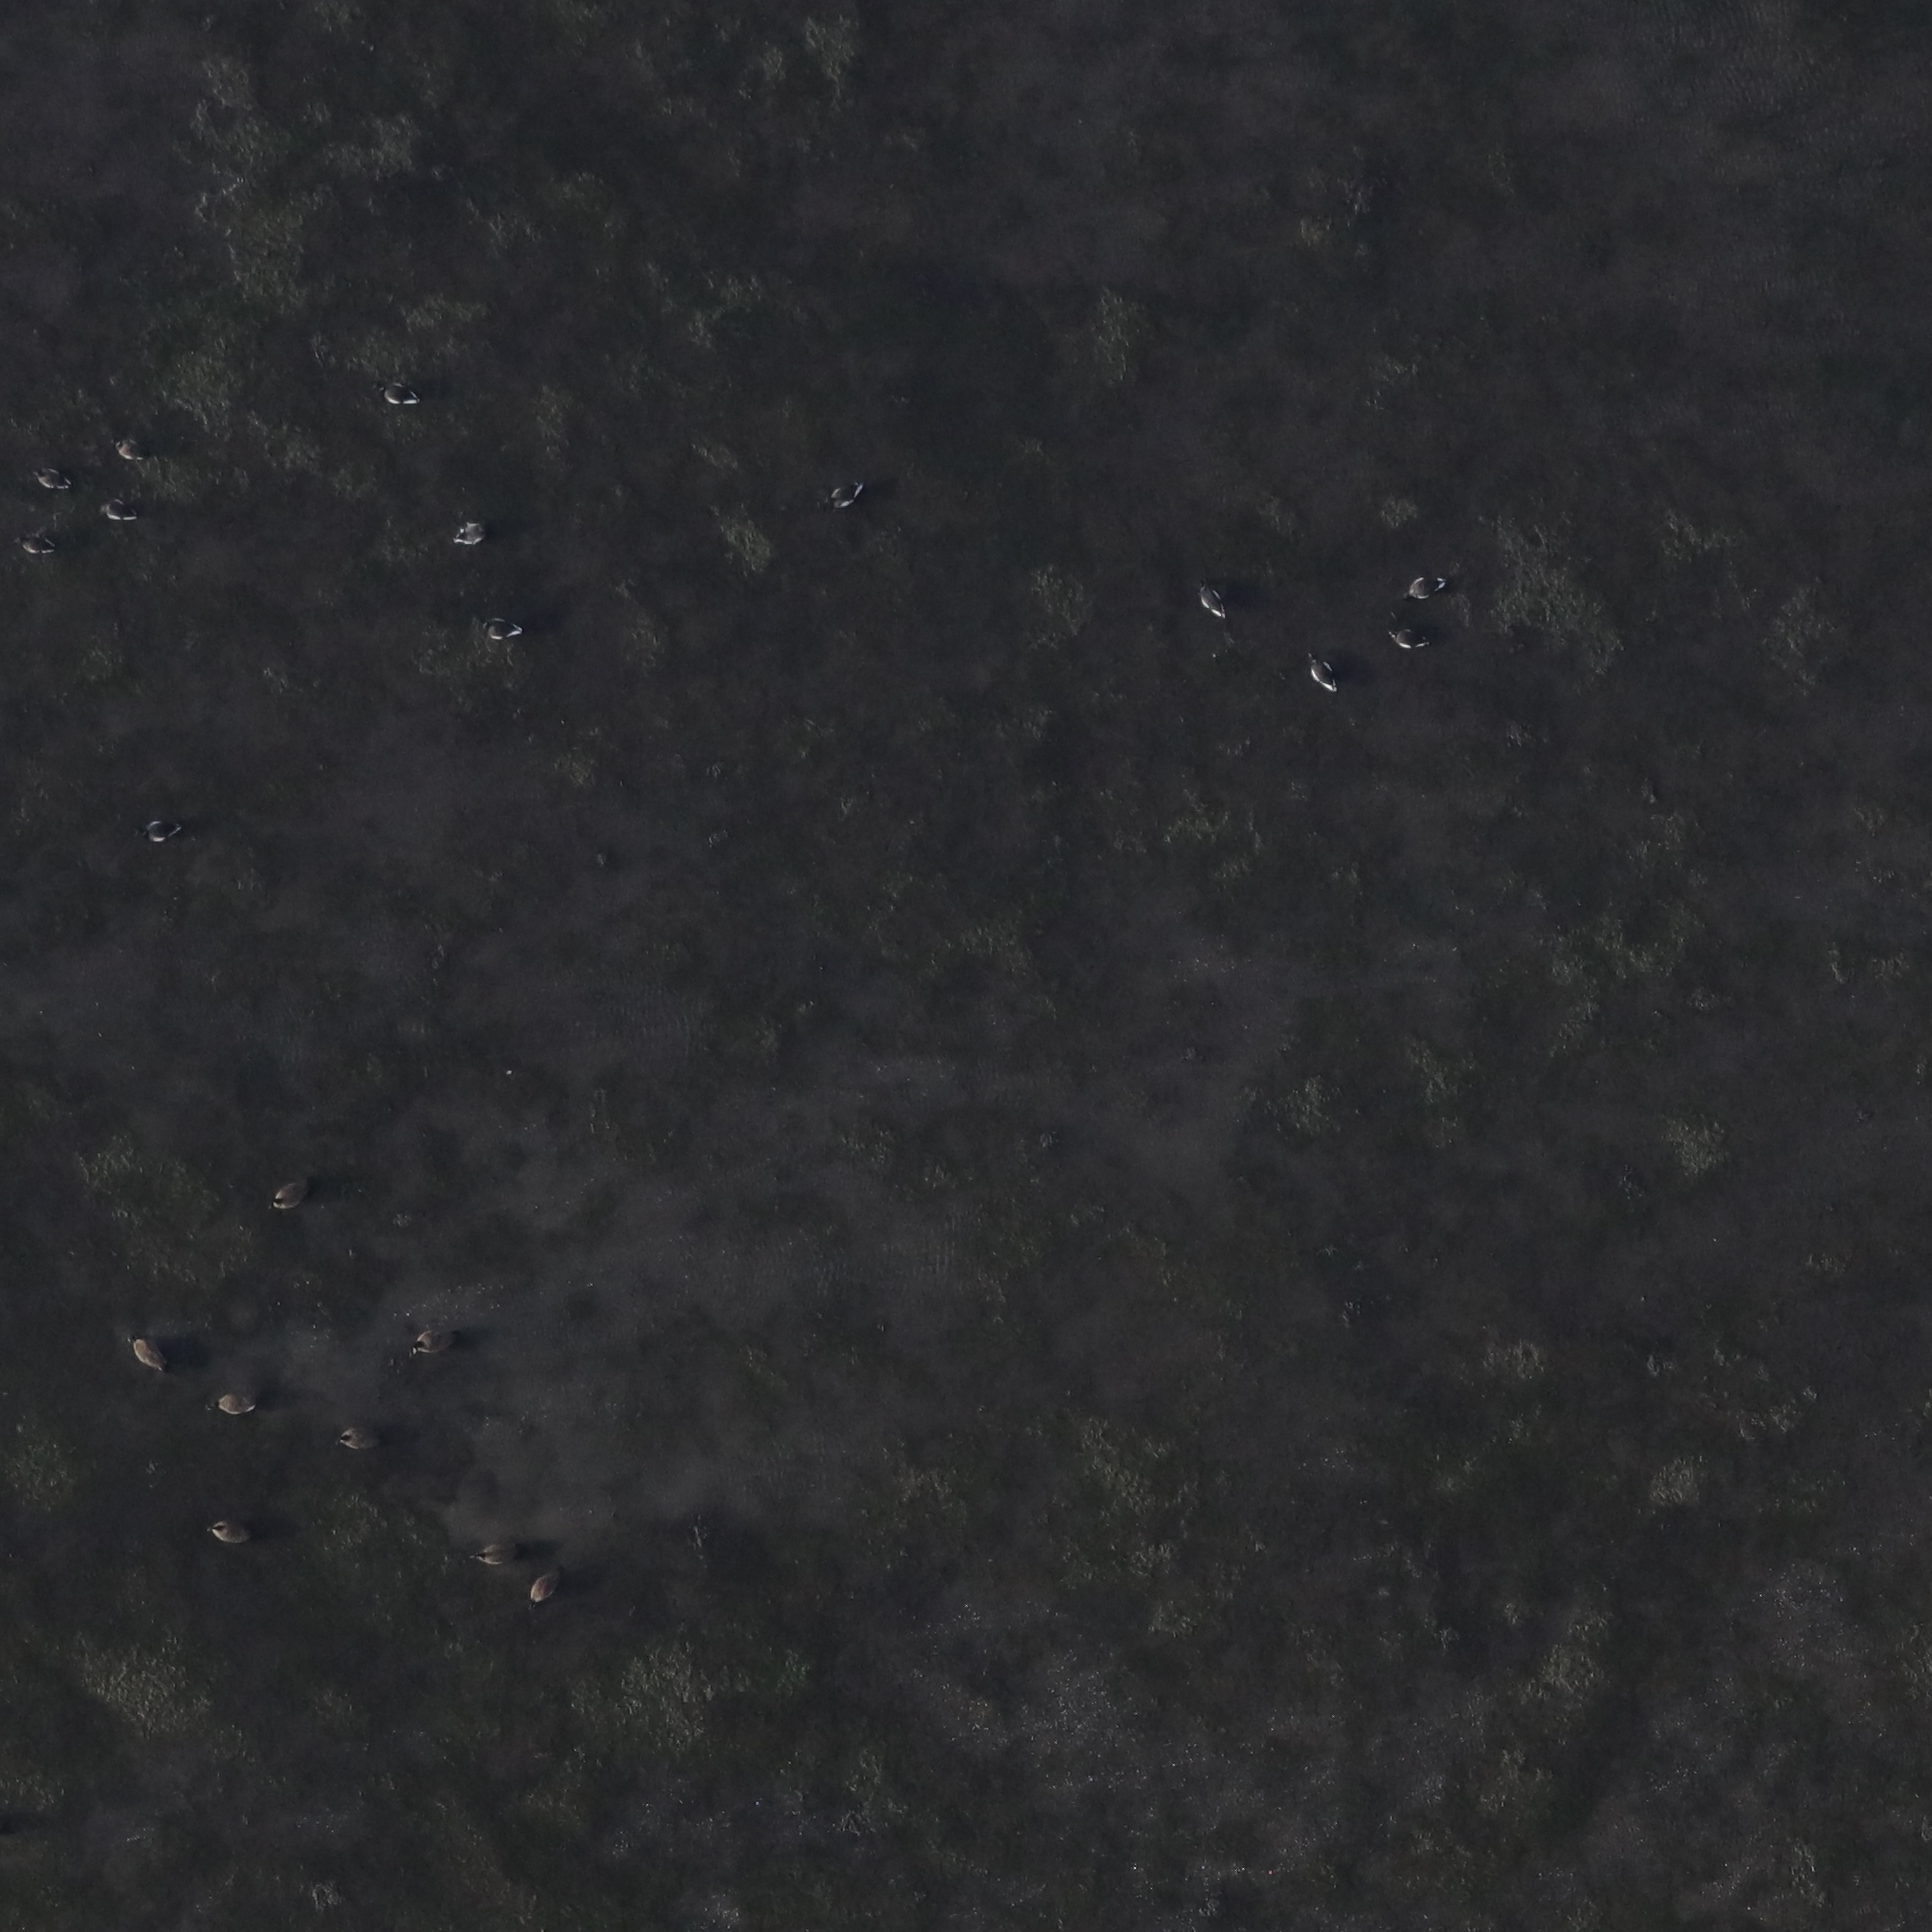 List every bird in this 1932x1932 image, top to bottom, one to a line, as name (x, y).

brant (399, 391)
brant (129, 450)
brant (52, 478)
brant (843, 495)
brant (118, 510)
brant (471, 532)
brant (33, 543)
brant (1423, 586)
brant (1212, 600)
brant (499, 630)
brant (1411, 638)
brant (1324, 671)
brant (160, 830)
Canada goose (287, 1193)
Canada goose (429, 1341)
Canada goose (147, 1354)
Canada goose (237, 1398)
Canada goose (366, 1440)
Canada goose (230, 1530)
Canada goose (496, 1551)
Canada goose (545, 1589)